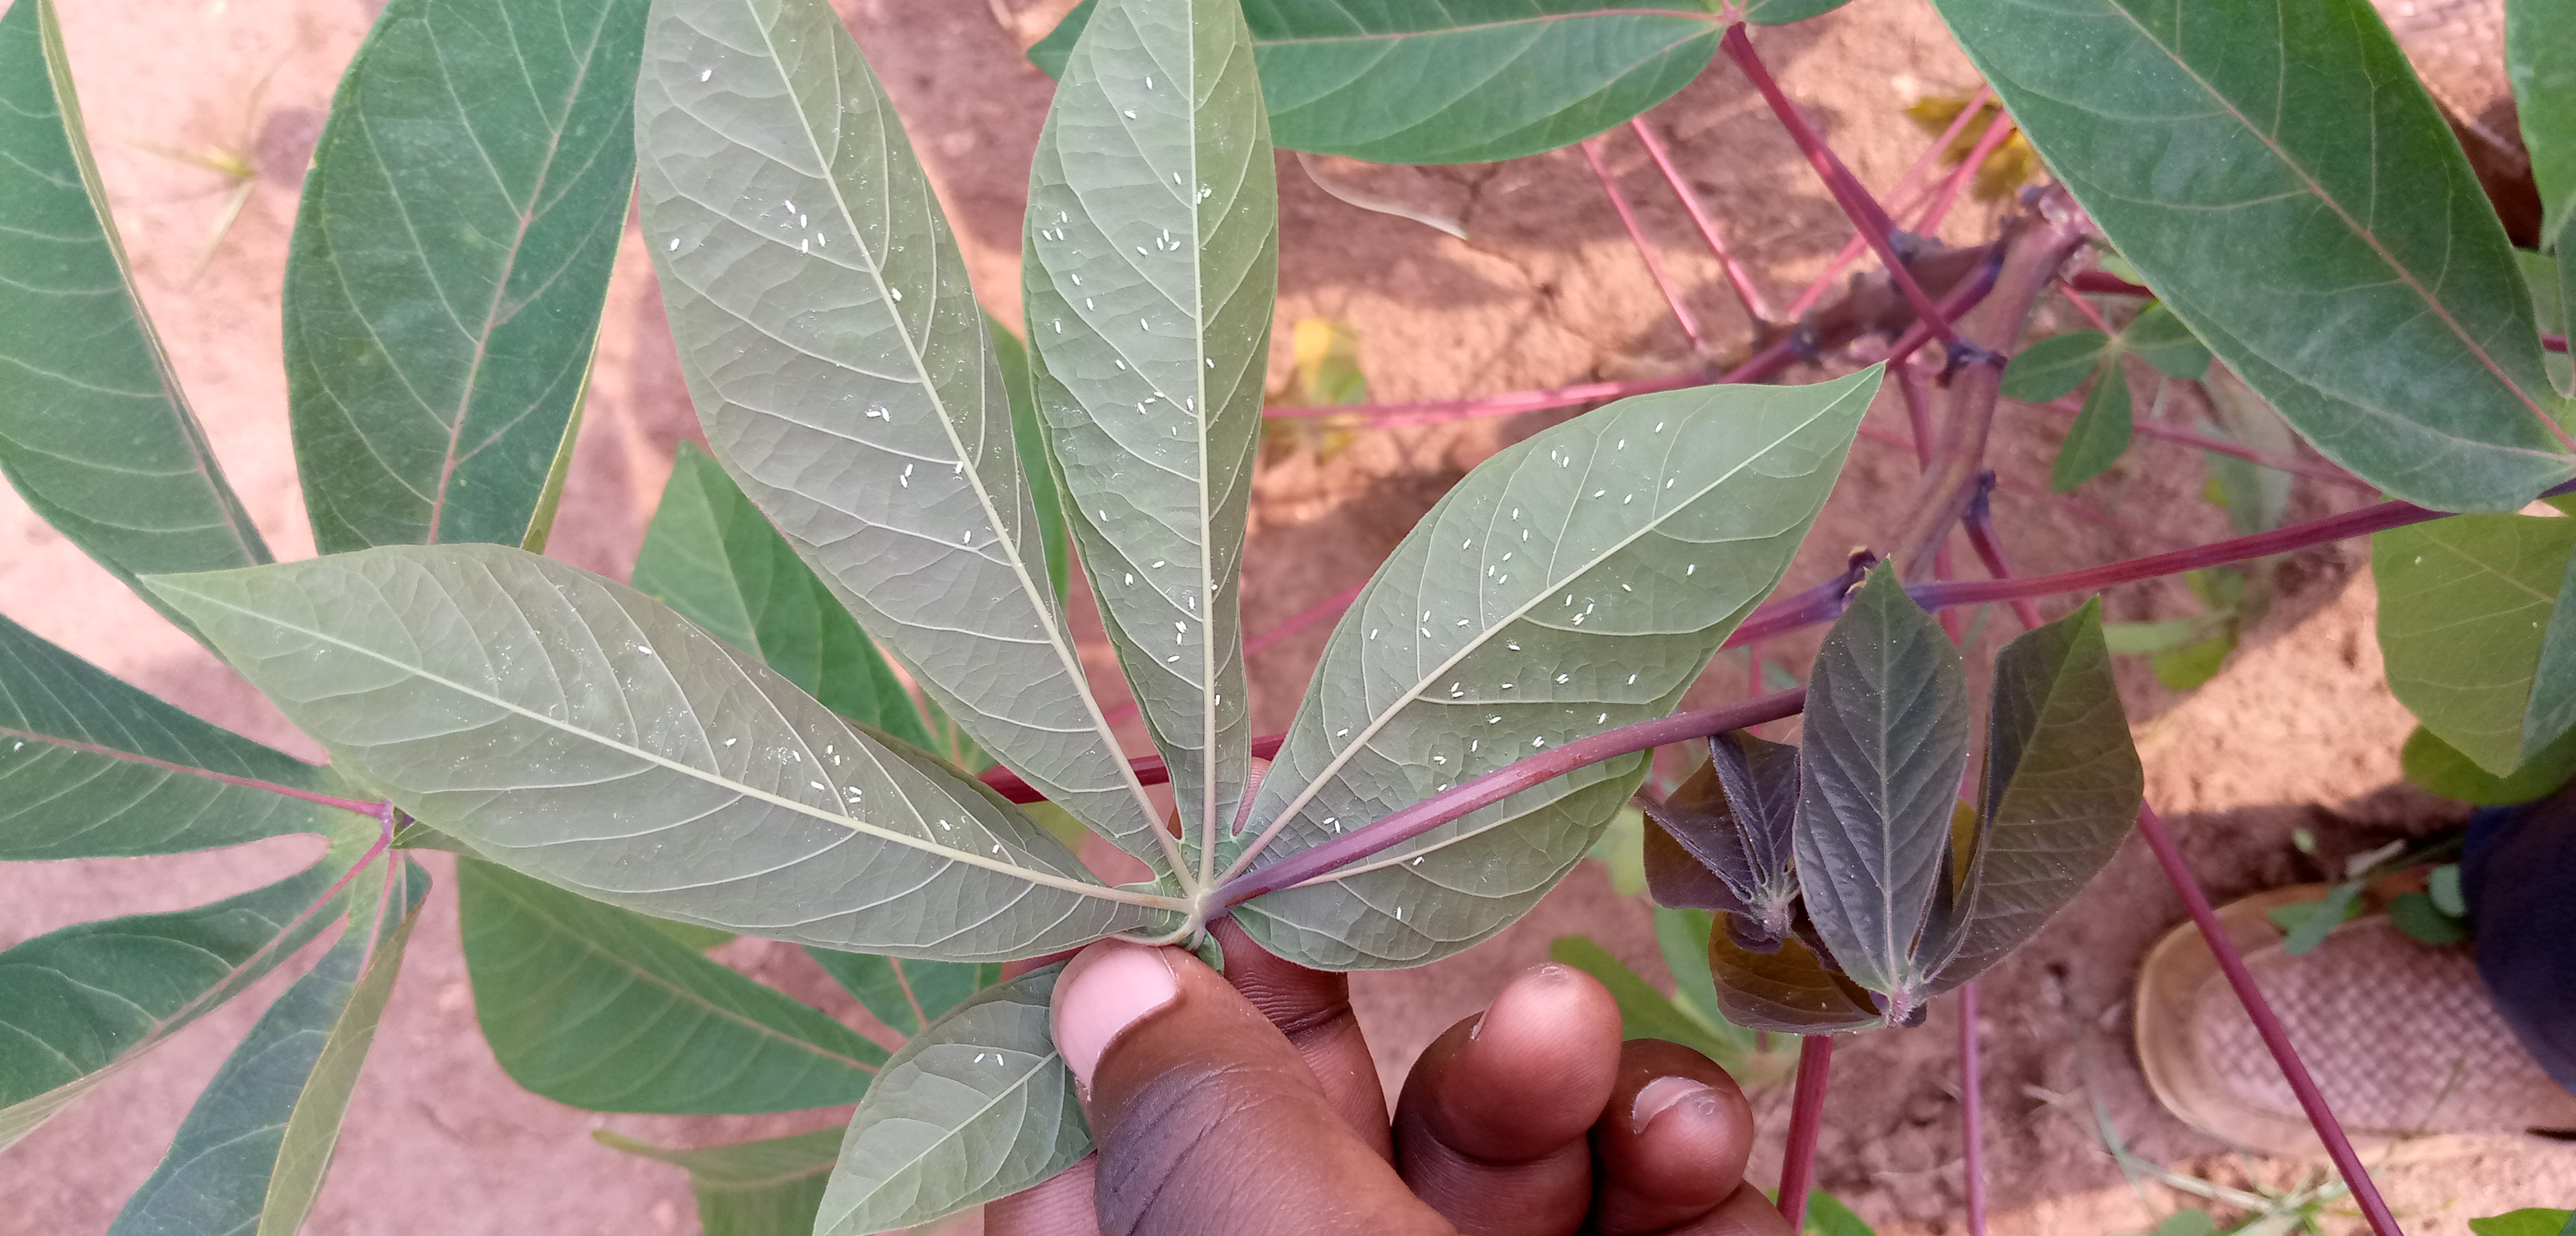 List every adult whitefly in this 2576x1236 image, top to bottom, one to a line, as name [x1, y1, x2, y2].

whitefly [699, 67, 715, 85]
whitefly [1144, 73, 1155, 93]
whitefly [1121, 108, 1139, 121]
whitefly [1171, 169, 1183, 186]
whitefly [1203, 186, 1213, 201]
whitefly [1195, 190, 1204, 208]
whitefly [783, 198, 797, 215]
whitefly [1059, 209, 1070, 225]
whitefly [799, 212, 809, 230]
whitefly [1054, 226, 1066, 242]
whitefly [1162, 227, 1172, 244]
whitefly [1040, 228, 1054, 242]
whitefly [816, 230, 829, 248]
whitefly [1155, 235, 1164, 252]
whitefly [667, 236, 682, 254]
whitefly [799, 236, 810, 258]
whitefly [1169, 240, 1182, 253]
whitefly [1135, 245, 1149, 257]
whitefly [1070, 271, 1081, 286]
whitefly [888, 285, 906, 306]
whitefly [1085, 296, 1097, 313]
whitefly [1139, 316, 1151, 332]
whitefly [1052, 317, 1065, 336]
whitefly [1204, 356, 1217, 370]
whitefly [1113, 357, 1129, 371]
whitefly [1151, 389, 1166, 399]
whitefly [1185, 395, 1195, 413]
whitefly [1142, 397, 1157, 406]
whitefly [1136, 400, 1147, 416]
whitefly [880, 406, 893, 424]
whitefly [864, 409, 882, 420]
whitefly [1653, 420, 1666, 435]
whitefly [1171, 424, 1179, 438]
whitefly [1615, 436, 1628, 452]
whitefly [1549, 448, 1558, 462]
whitefly [1560, 453, 1571, 470]
whitefly [952, 457, 967, 477]
whitefly [904, 460, 915, 478]
whitefly [898, 473, 909, 489]
whitefly [1663, 476, 1676, 492]
whitefly [1592, 489, 1608, 501]
whitefly [1620, 492, 1634, 506]
whitefly [1510, 506, 1523, 521]
whitefly [1097, 507, 1111, 525]
whitefly [1519, 527, 1531, 543]
whitefly [961, 529, 974, 547]
whitefly [1461, 536, 1472, 552]
whitefly [1501, 550, 1515, 563]
whitefly [1150, 559, 1169, 570]
whitefly [1684, 562, 1696, 580]
whitefly [1486, 563, 1497, 579]
whitefly [1124, 569, 1129, 586]
whitefly [1129, 571, 1134, 586]
whitefly [1497, 573, 1510, 587]
whitefly [1211, 582, 1219, 593]
whitefly [1620, 582, 1634, 594]
whitefly [1564, 592, 1574, 608]
whitefly [1188, 594, 1197, 612]
whitefly [1584, 602, 1595, 617]
whitefly [1419, 608, 1434, 624]
whitefly [1572, 612, 1584, 621]
whitefly [1574, 616, 1585, 626]
whitefly [1454, 617, 1472, 628]
whitefly [1179, 619, 1188, 630]
whitefly [1174, 621, 1186, 633]
whitefly [1419, 625, 1433, 639]
whitefly [1367, 626, 1379, 642]
whitefly [1175, 631, 1185, 648]
whitefly [636, 642, 656, 657]
whitefly [1506, 642, 1522, 652]
whitefly [1165, 653, 1182, 666]
whitefly [1625, 671, 1640, 688]
whitefly [1557, 672, 1568, 682]
whitefly [1558, 676, 1570, 686]
whitefly [1450, 680, 1461, 693]
whitefly [1499, 680, 1515, 691]
whitefly [1451, 691, 1465, 699]
whitefly [1213, 693, 1224, 708]
whitefly [1596, 711, 1607, 727]
whitefly [1487, 713, 1504, 726]
whitefly [1335, 726, 1349, 738]
whitefly [1532, 735, 1542, 746]
whitefly [721, 736, 741, 747]
whitefly [1469, 738, 1479, 755]
whitefly [1536, 739, 1545, 748]
whitefly [12, 740, 25, 754]
whitefly [824, 743, 837, 756]
whitefly [789, 747, 805, 763]
whitefly [833, 753, 842, 768]
whitefly [1431, 754, 1444, 762]
whitefly [1439, 758, 1448, 766]
whitefly [809, 779, 826, 792]
whitefly [1435, 782, 1449, 794]
whitefly [848, 784, 864, 796]
whitefly [847, 796, 862, 805]
whitefly [1321, 816, 1336, 825]
whitefly [936, 817, 953, 832]
whitefly [1333, 819, 1343, 835]
whitefly [991, 843, 1000, 855]
whitefly [1409, 854, 1425, 868]
whitefly [1393, 904, 1405, 922]
whitefly [972, 1051, 986, 1065]
whitefly [994, 1051, 1009, 1069]